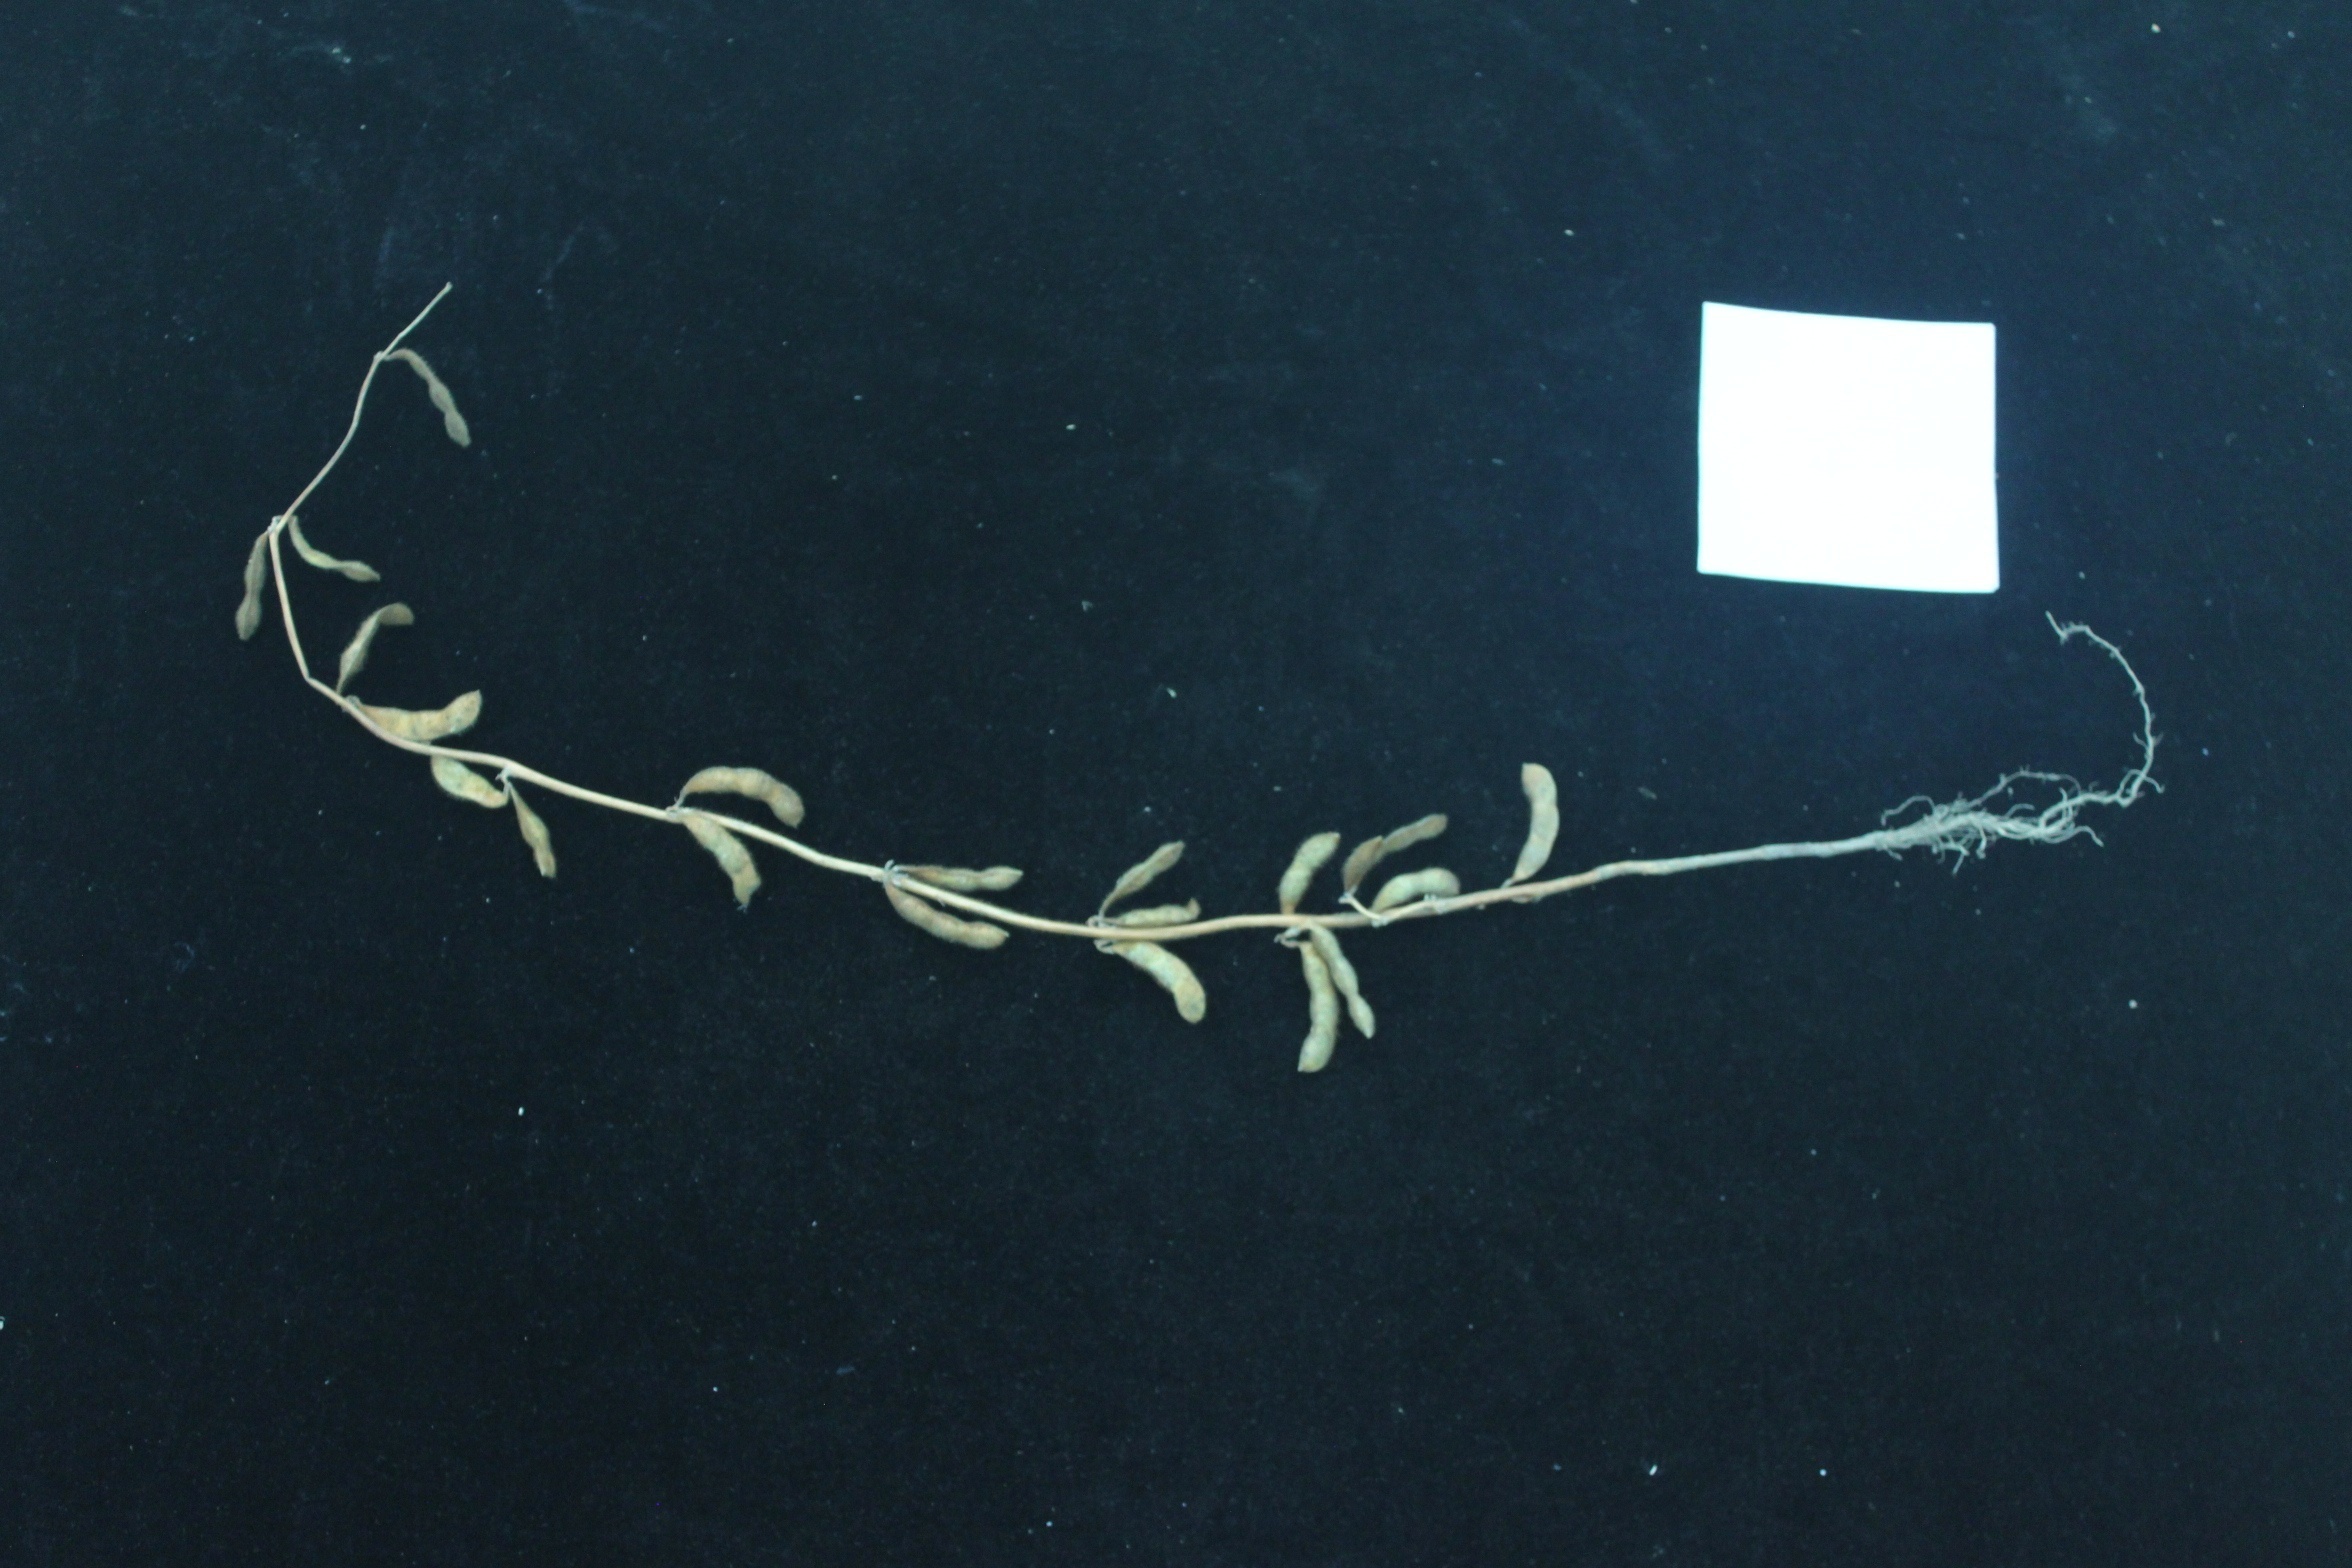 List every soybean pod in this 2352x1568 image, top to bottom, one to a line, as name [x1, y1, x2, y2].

soybean pod [386, 349, 469, 447]
soybean pod [288, 514, 379, 580]
soybean pod [235, 530, 268, 639]
soybean pod [337, 603, 413, 691]
soybean pod [354, 690, 480, 739]
soybean pod [430, 755, 507, 807]
soybean pod [1510, 763, 1558, 883]
soybean pod [681, 766, 802, 826]
soybean pod [508, 782, 554, 877]
soybean pod [671, 814, 759, 907]
soybean pod [1372, 814, 1446, 866]
soybean pod [1278, 832, 1339, 914]
soybean pod [1342, 836, 1381, 894]
soybean pod [1100, 840, 1182, 914]
soybean pod [894, 864, 1023, 891]
soybean pod [1373, 868, 1459, 913]
soybean pod [883, 874, 1008, 946]
soybean pod [1104, 898, 1200, 928]
soybean pod [1287, 923, 1373, 1038]
soybean pod [1100, 940, 1205, 1023]
soybean pod [1285, 941, 1338, 1070]